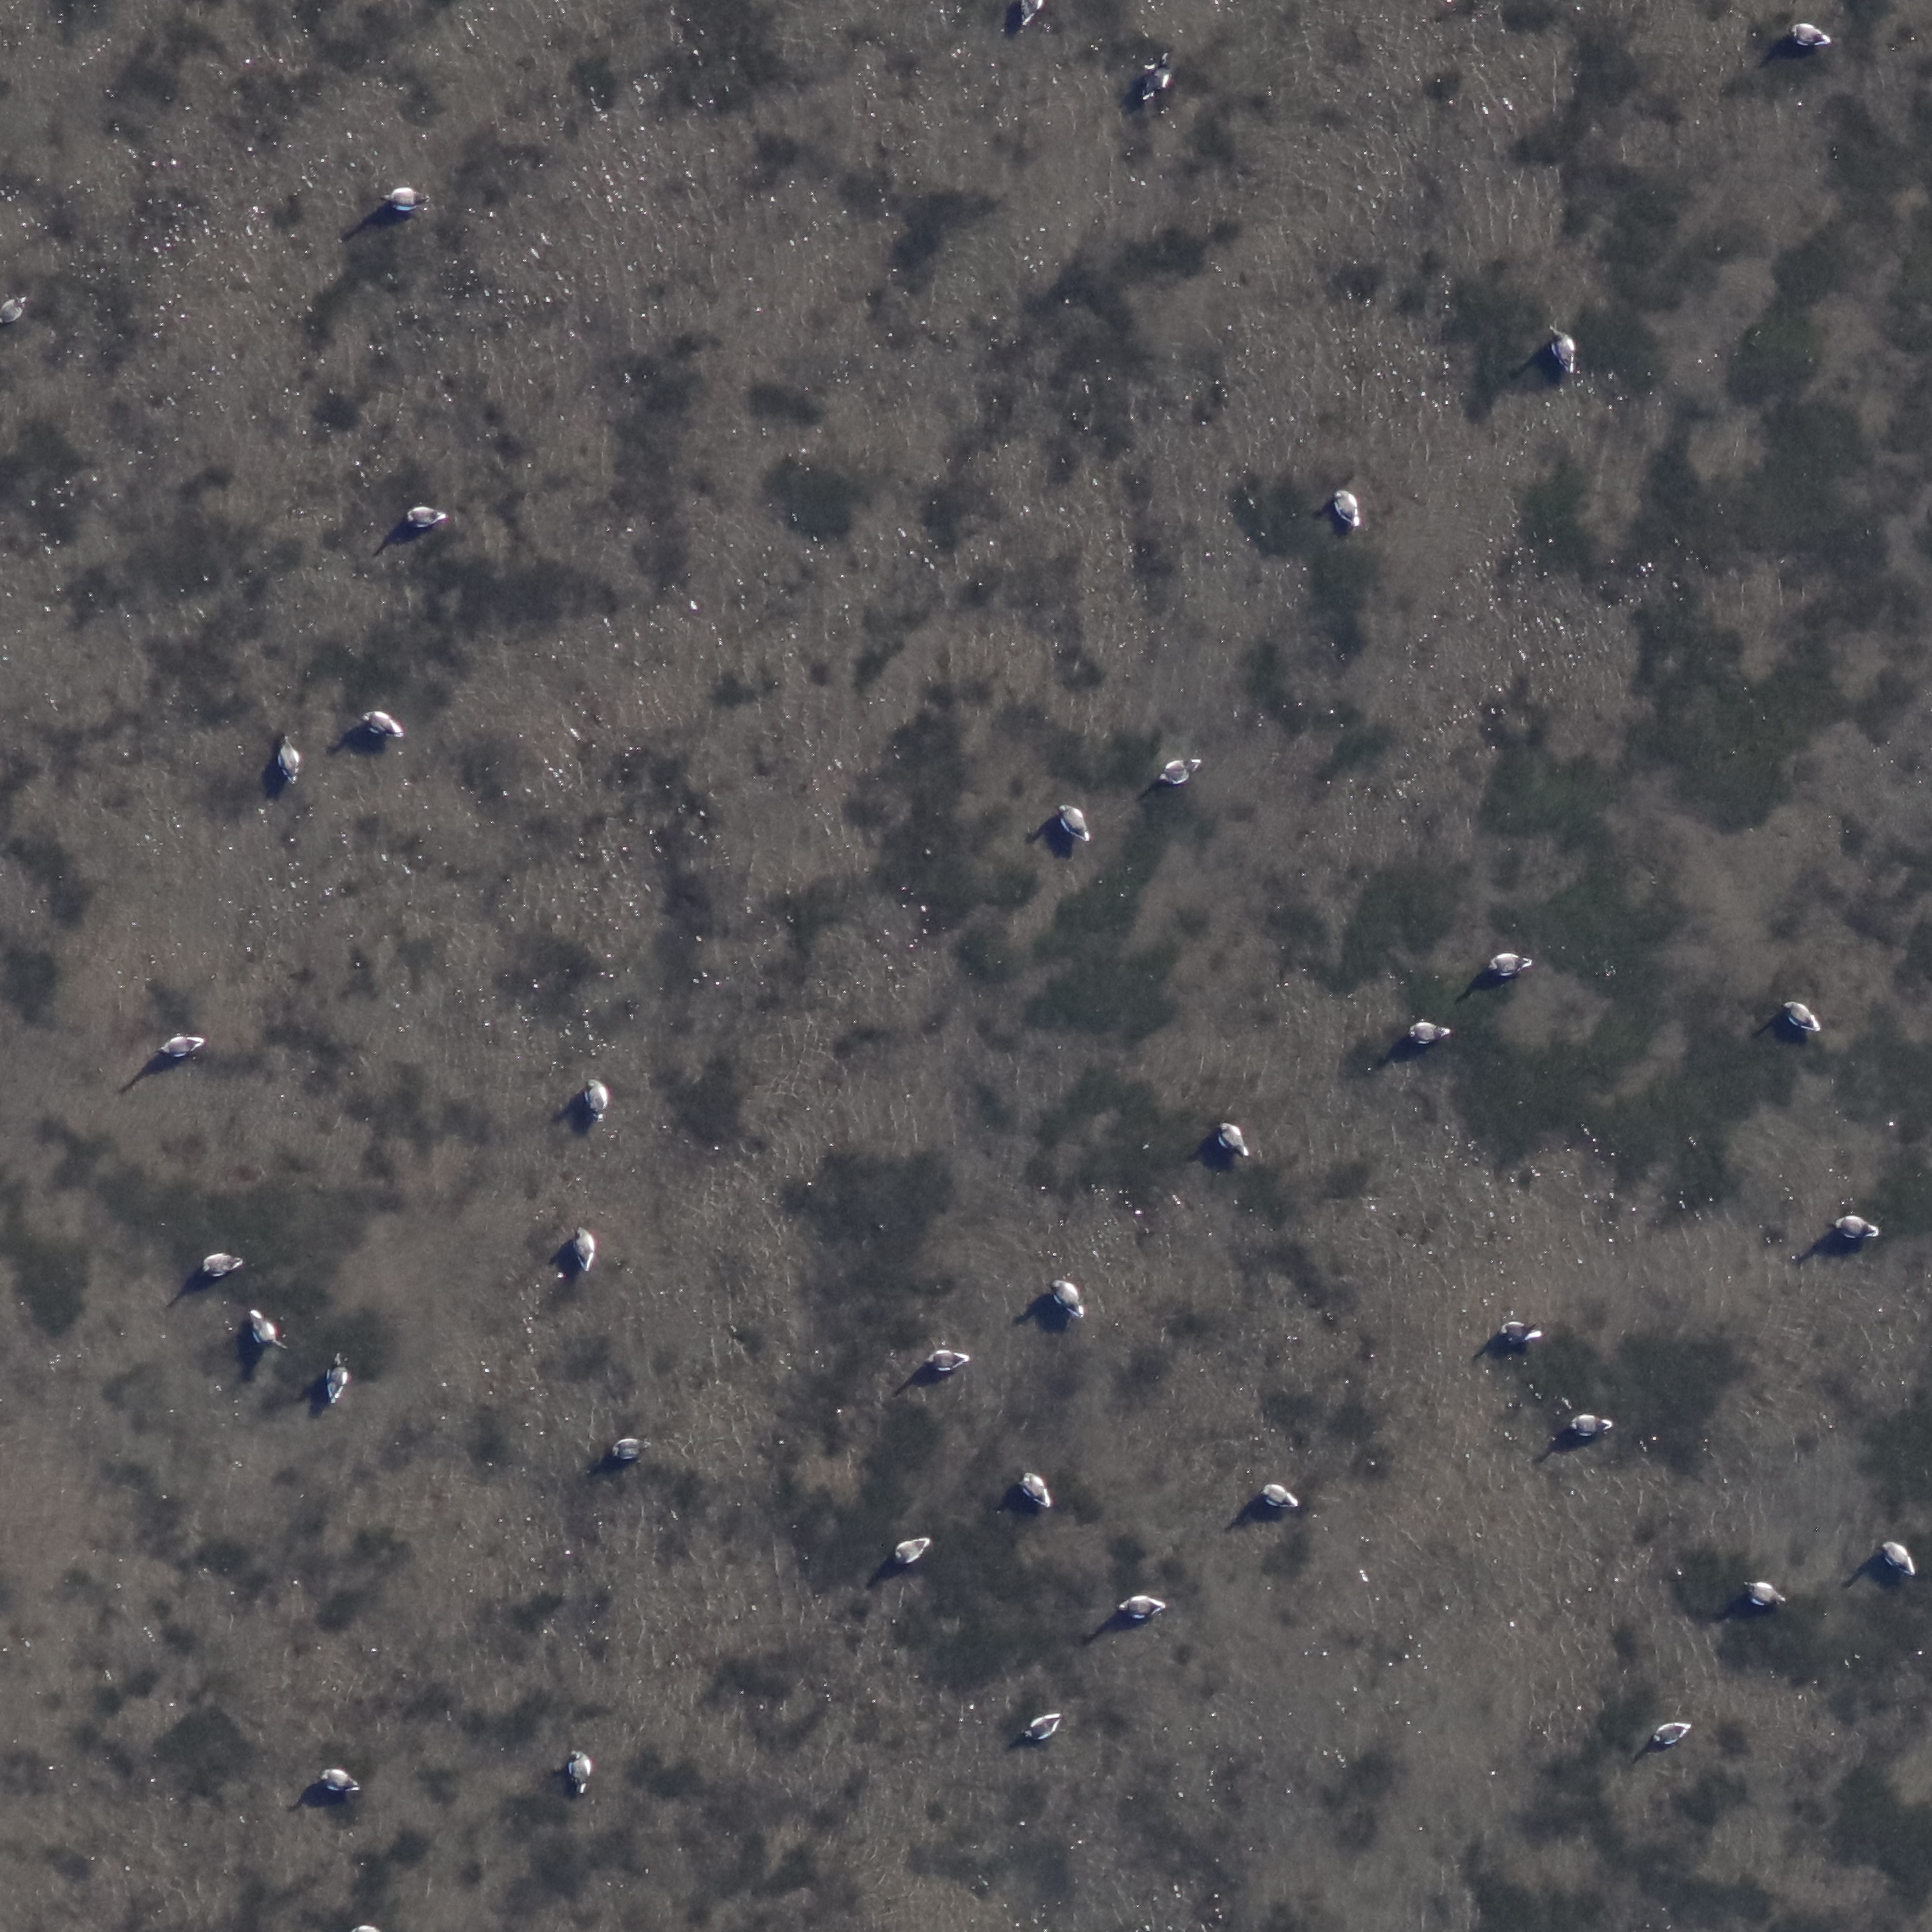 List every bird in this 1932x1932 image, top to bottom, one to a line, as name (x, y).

brant (1030, 6)
brant (1810, 34)
brant (1156, 79)
brant (405, 198)
brant (10, 311)
brant (1563, 348)
brant (1345, 507)
brant (425, 517)
brant (380, 724)
brant (288, 758)
brant (1178, 771)
brant (1074, 823)
brant (1509, 964)
brant (1801, 1016)
brant (1427, 1032)
brant (182, 1046)
brant (595, 1097)
brant (1230, 1138)
brant (1854, 1227)
brant (582, 1247)
brant (221, 1264)
brant (1067, 1296)
brant (262, 1328)
brant (1518, 1335)
brant (947, 1360)
brant (337, 1381)
brant (1589, 1424)
brant (624, 1445)
brant (1036, 1488)
brant (1278, 1496)
brant (910, 1550)
brant (1897, 1558)
brant (1766, 1593)
brant (1141, 1607)
brant (1042, 1726)
brant (1668, 1733)
brant (579, 1770)
brant (338, 1779)